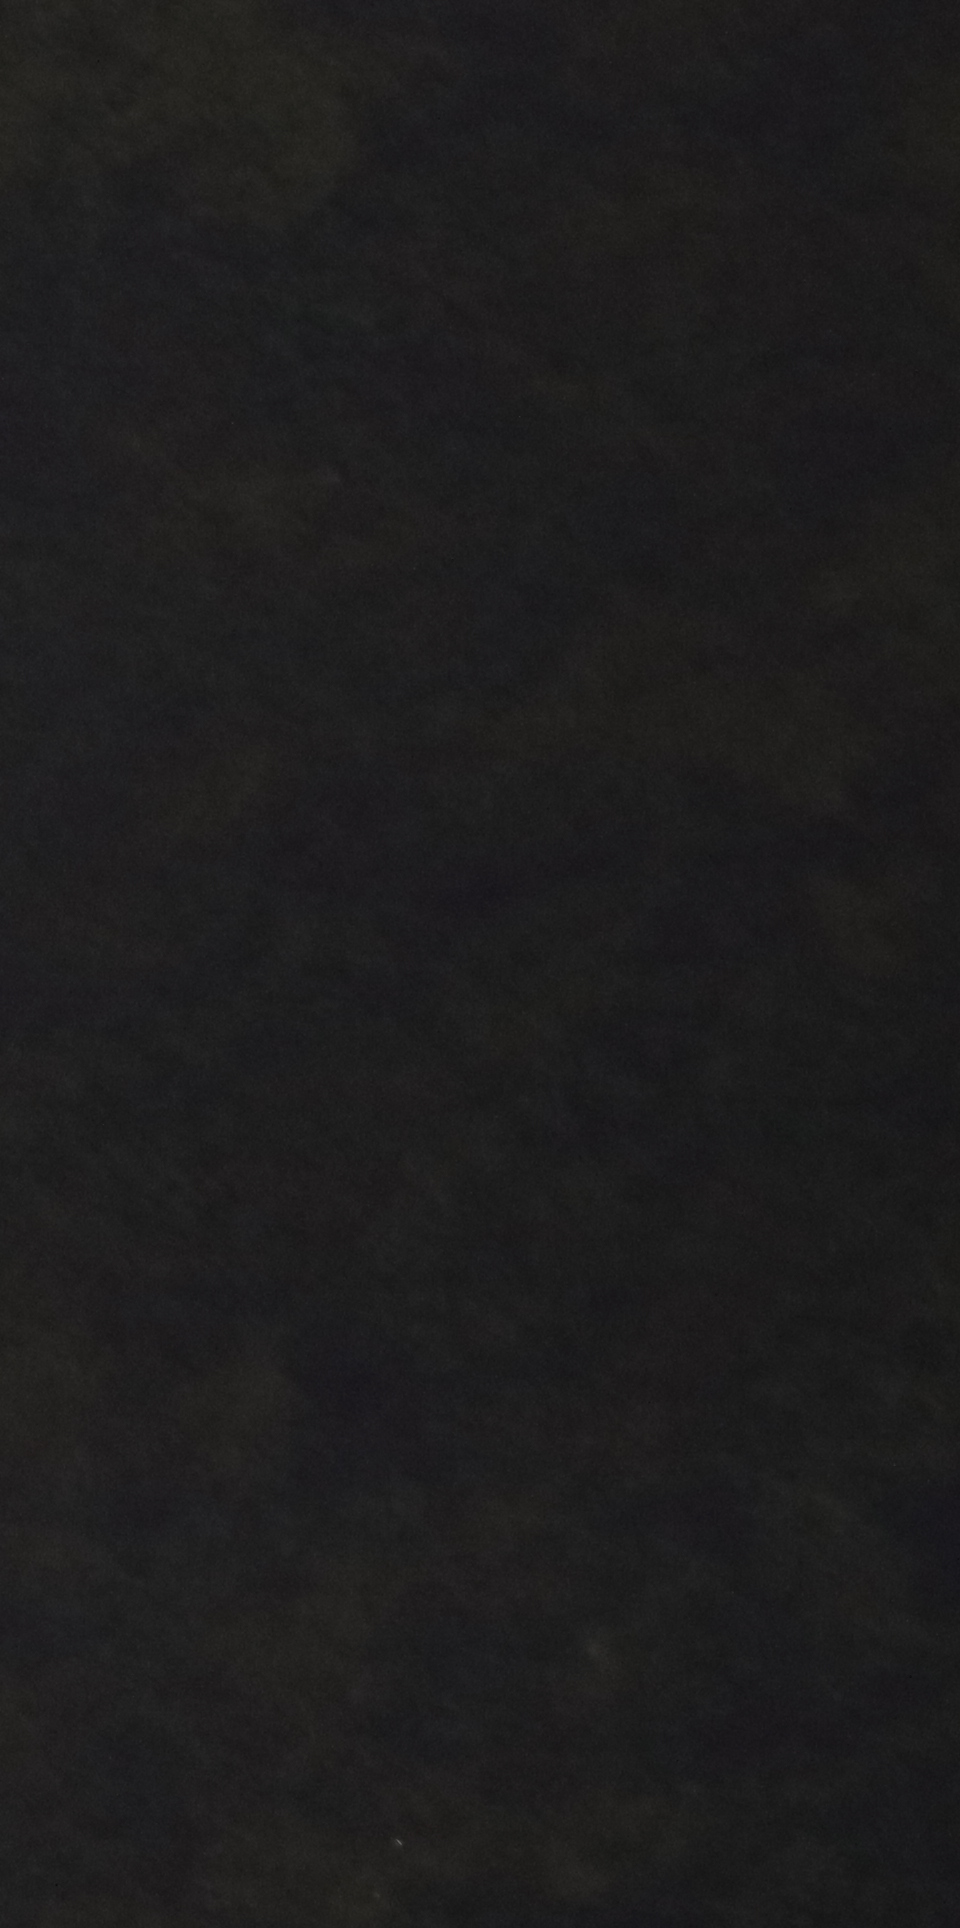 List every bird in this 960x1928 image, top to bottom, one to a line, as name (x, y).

None